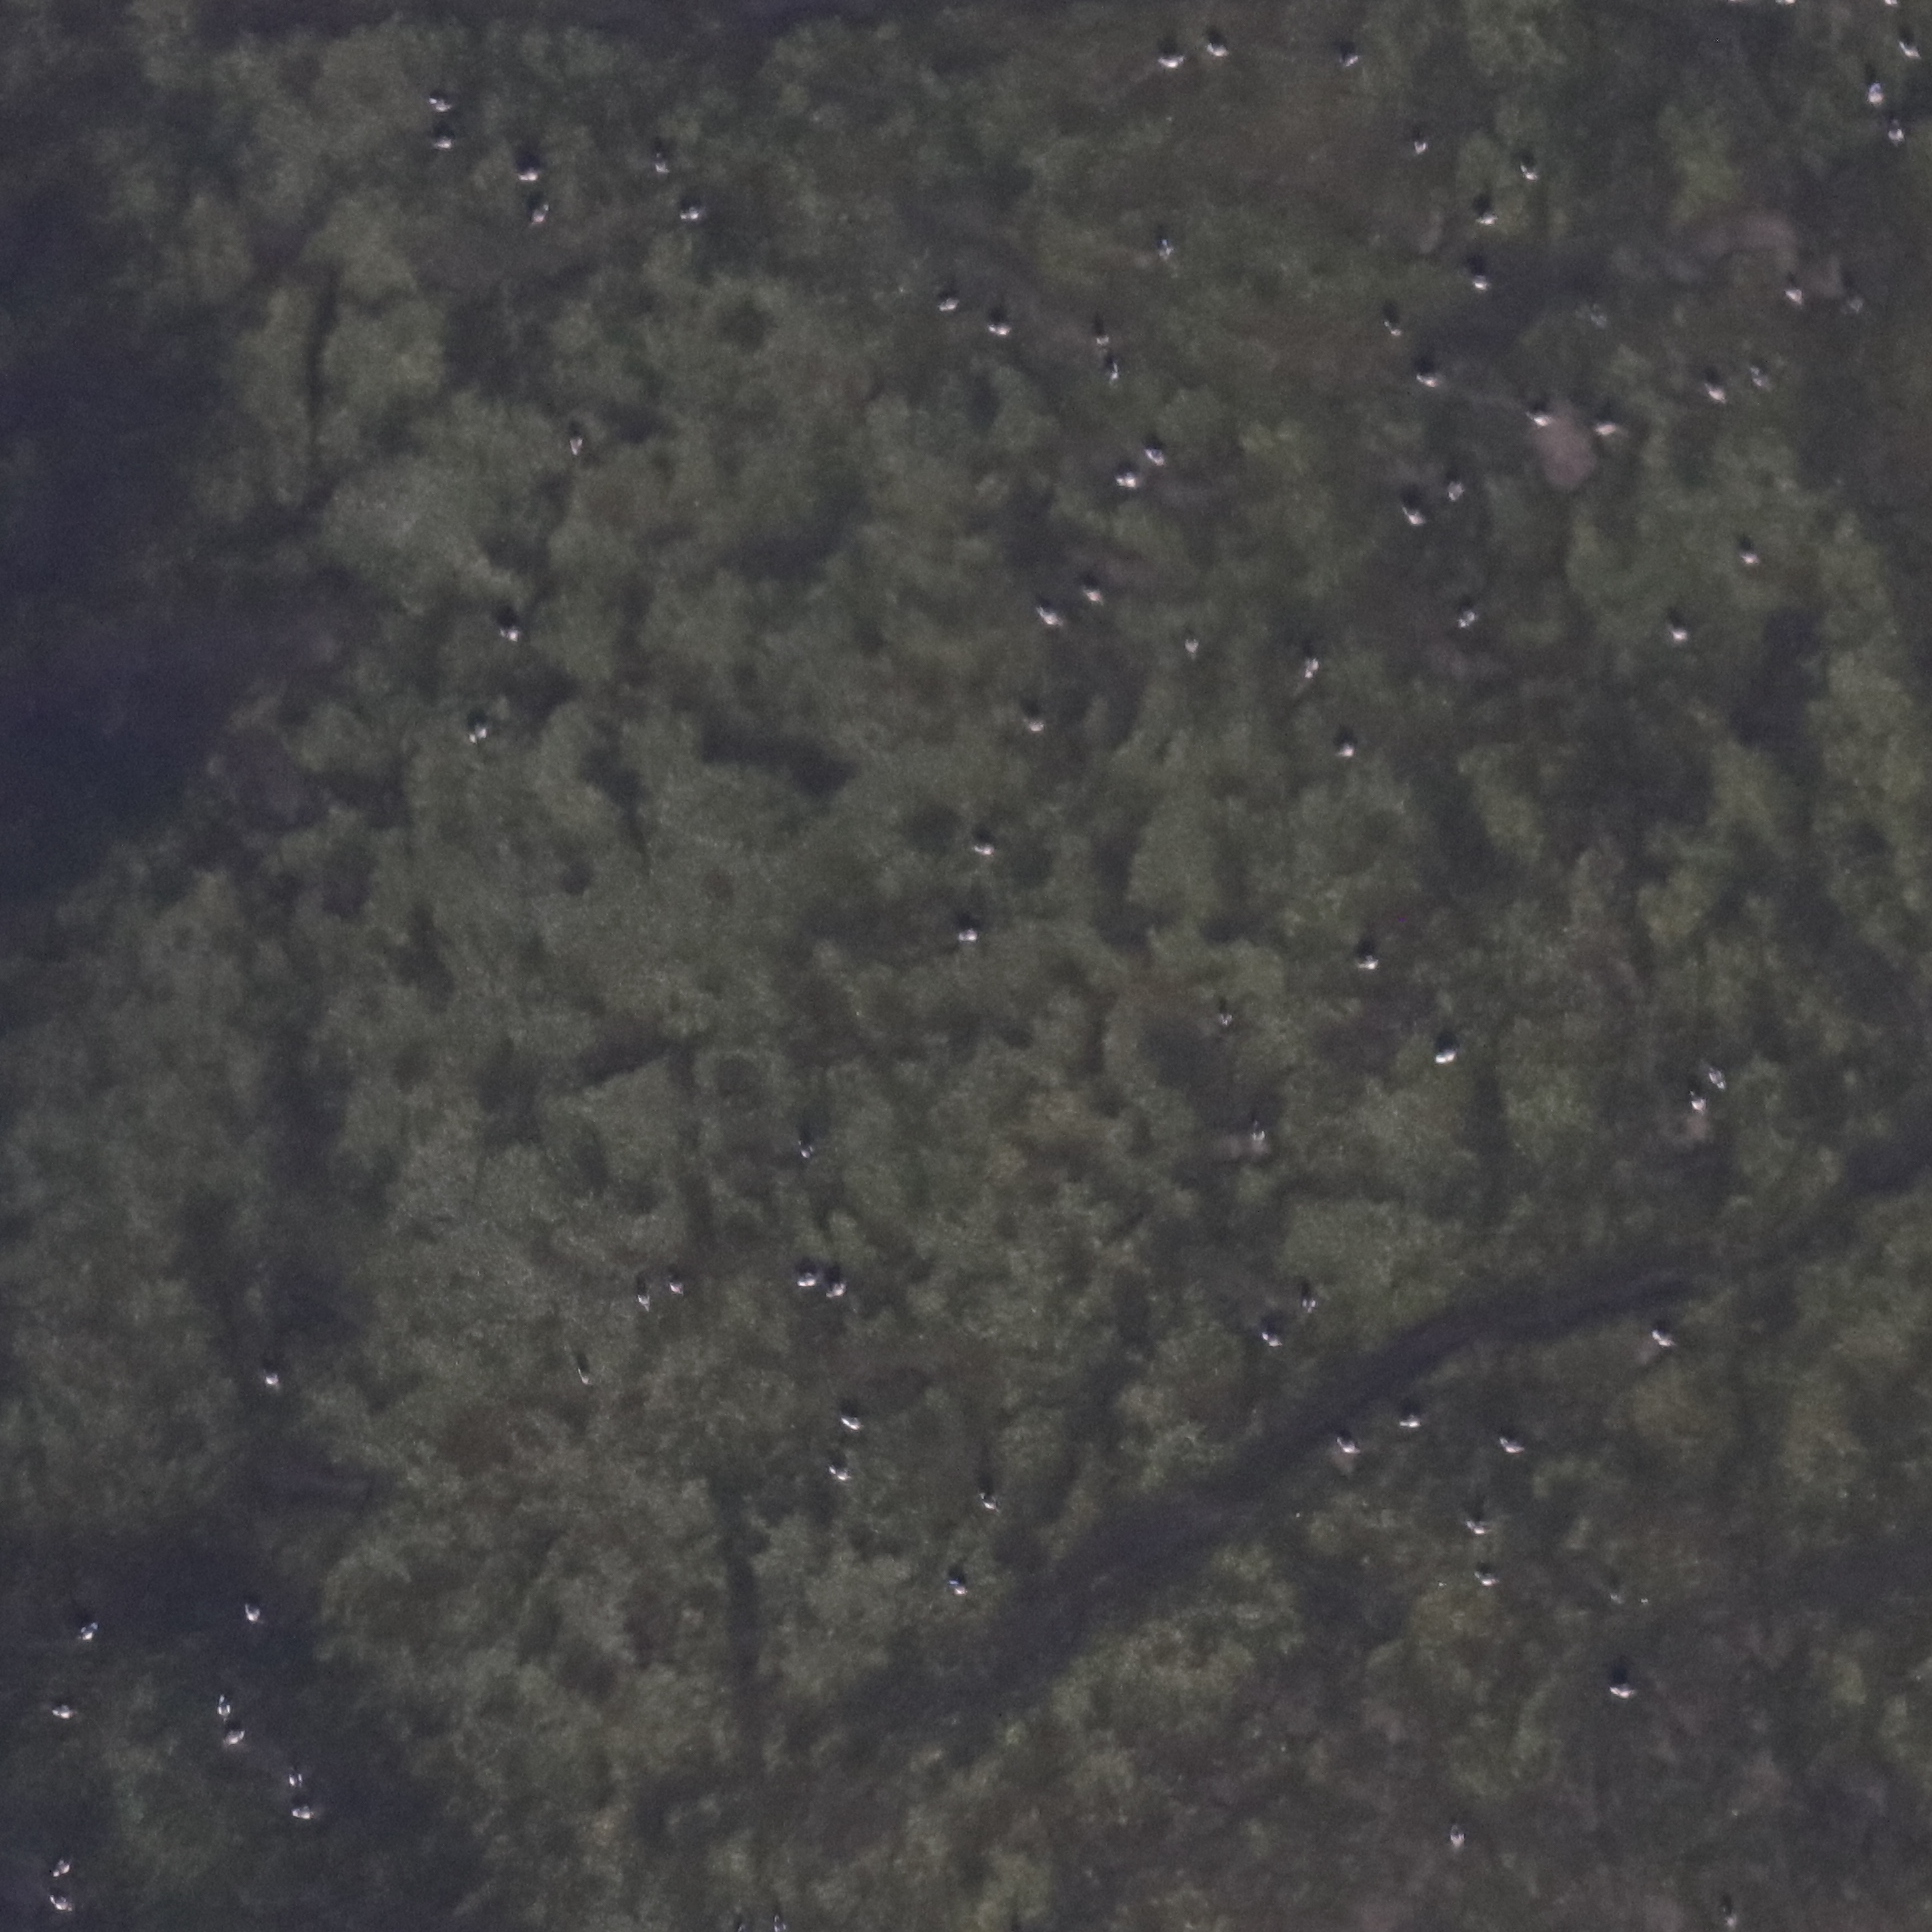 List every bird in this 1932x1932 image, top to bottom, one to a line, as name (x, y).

brant (1735, 2)
brant (1911, 41)
brant (1223, 46)
brant (1356, 52)
brant (1168, 64)
brant (443, 95)
brant (1884, 104)
brant (1891, 132)
brant (438, 137)
brant (1416, 150)
brant (668, 159)
brant (1525, 163)
brant (526, 178)
brant (696, 213)
brant (1490, 214)
brant (543, 215)
brant (1175, 248)
brant (1482, 283)
brant (1795, 289)
brant (947, 298)
brant (1403, 324)
brant (1000, 327)
brant (1106, 342)
brant (1119, 375)
brant (1433, 375)
brant (1762, 380)
brant (1714, 401)
brant (1548, 418)
brant (587, 435)
brant (1598, 437)
brant (1155, 453)
brant (1137, 482)
brant (1452, 482)
brant (1413, 510)
brant (1747, 559)
brant (1083, 595)
brant (1048, 614)
brant (1471, 623)
brant (505, 627)
brant (1679, 638)
brant (1191, 643)
brant (1318, 668)
brant (1036, 720)
brant (468, 733)
brant (1350, 746)
brant (986, 848)
brant (957, 939)
brant (1373, 961)
brant (1228, 1019)
brant (1447, 1054)
brant (1715, 1077)
brant (1701, 1107)
brant (1267, 1132)
brant (815, 1155)
brant (807, 1282)
brant (680, 1292)
brant (846, 1292)
brant (646, 1296)
brant (1313, 1303)
brant (1283, 1335)
brant (1670, 1340)
brant (276, 1377)
brant (584, 1382)
brant (1421, 1420)
brant (853, 1422)
brant (1344, 1440)
brant (1510, 1452)
brant (845, 1473)
brant (993, 1504)
brant (1480, 1519)
brant (1482, 1570)
brant (961, 1587)
brant (255, 1611)
brant (85, 1630)
brant (1629, 1680)
brant (227, 1706)
brant (68, 1712)
brant (232, 1744)
brant (298, 1773)
brant (310, 1811)
brant (1463, 1832)
brant (71, 1861)
brant (64, 1899)
brant (1732, 1903)